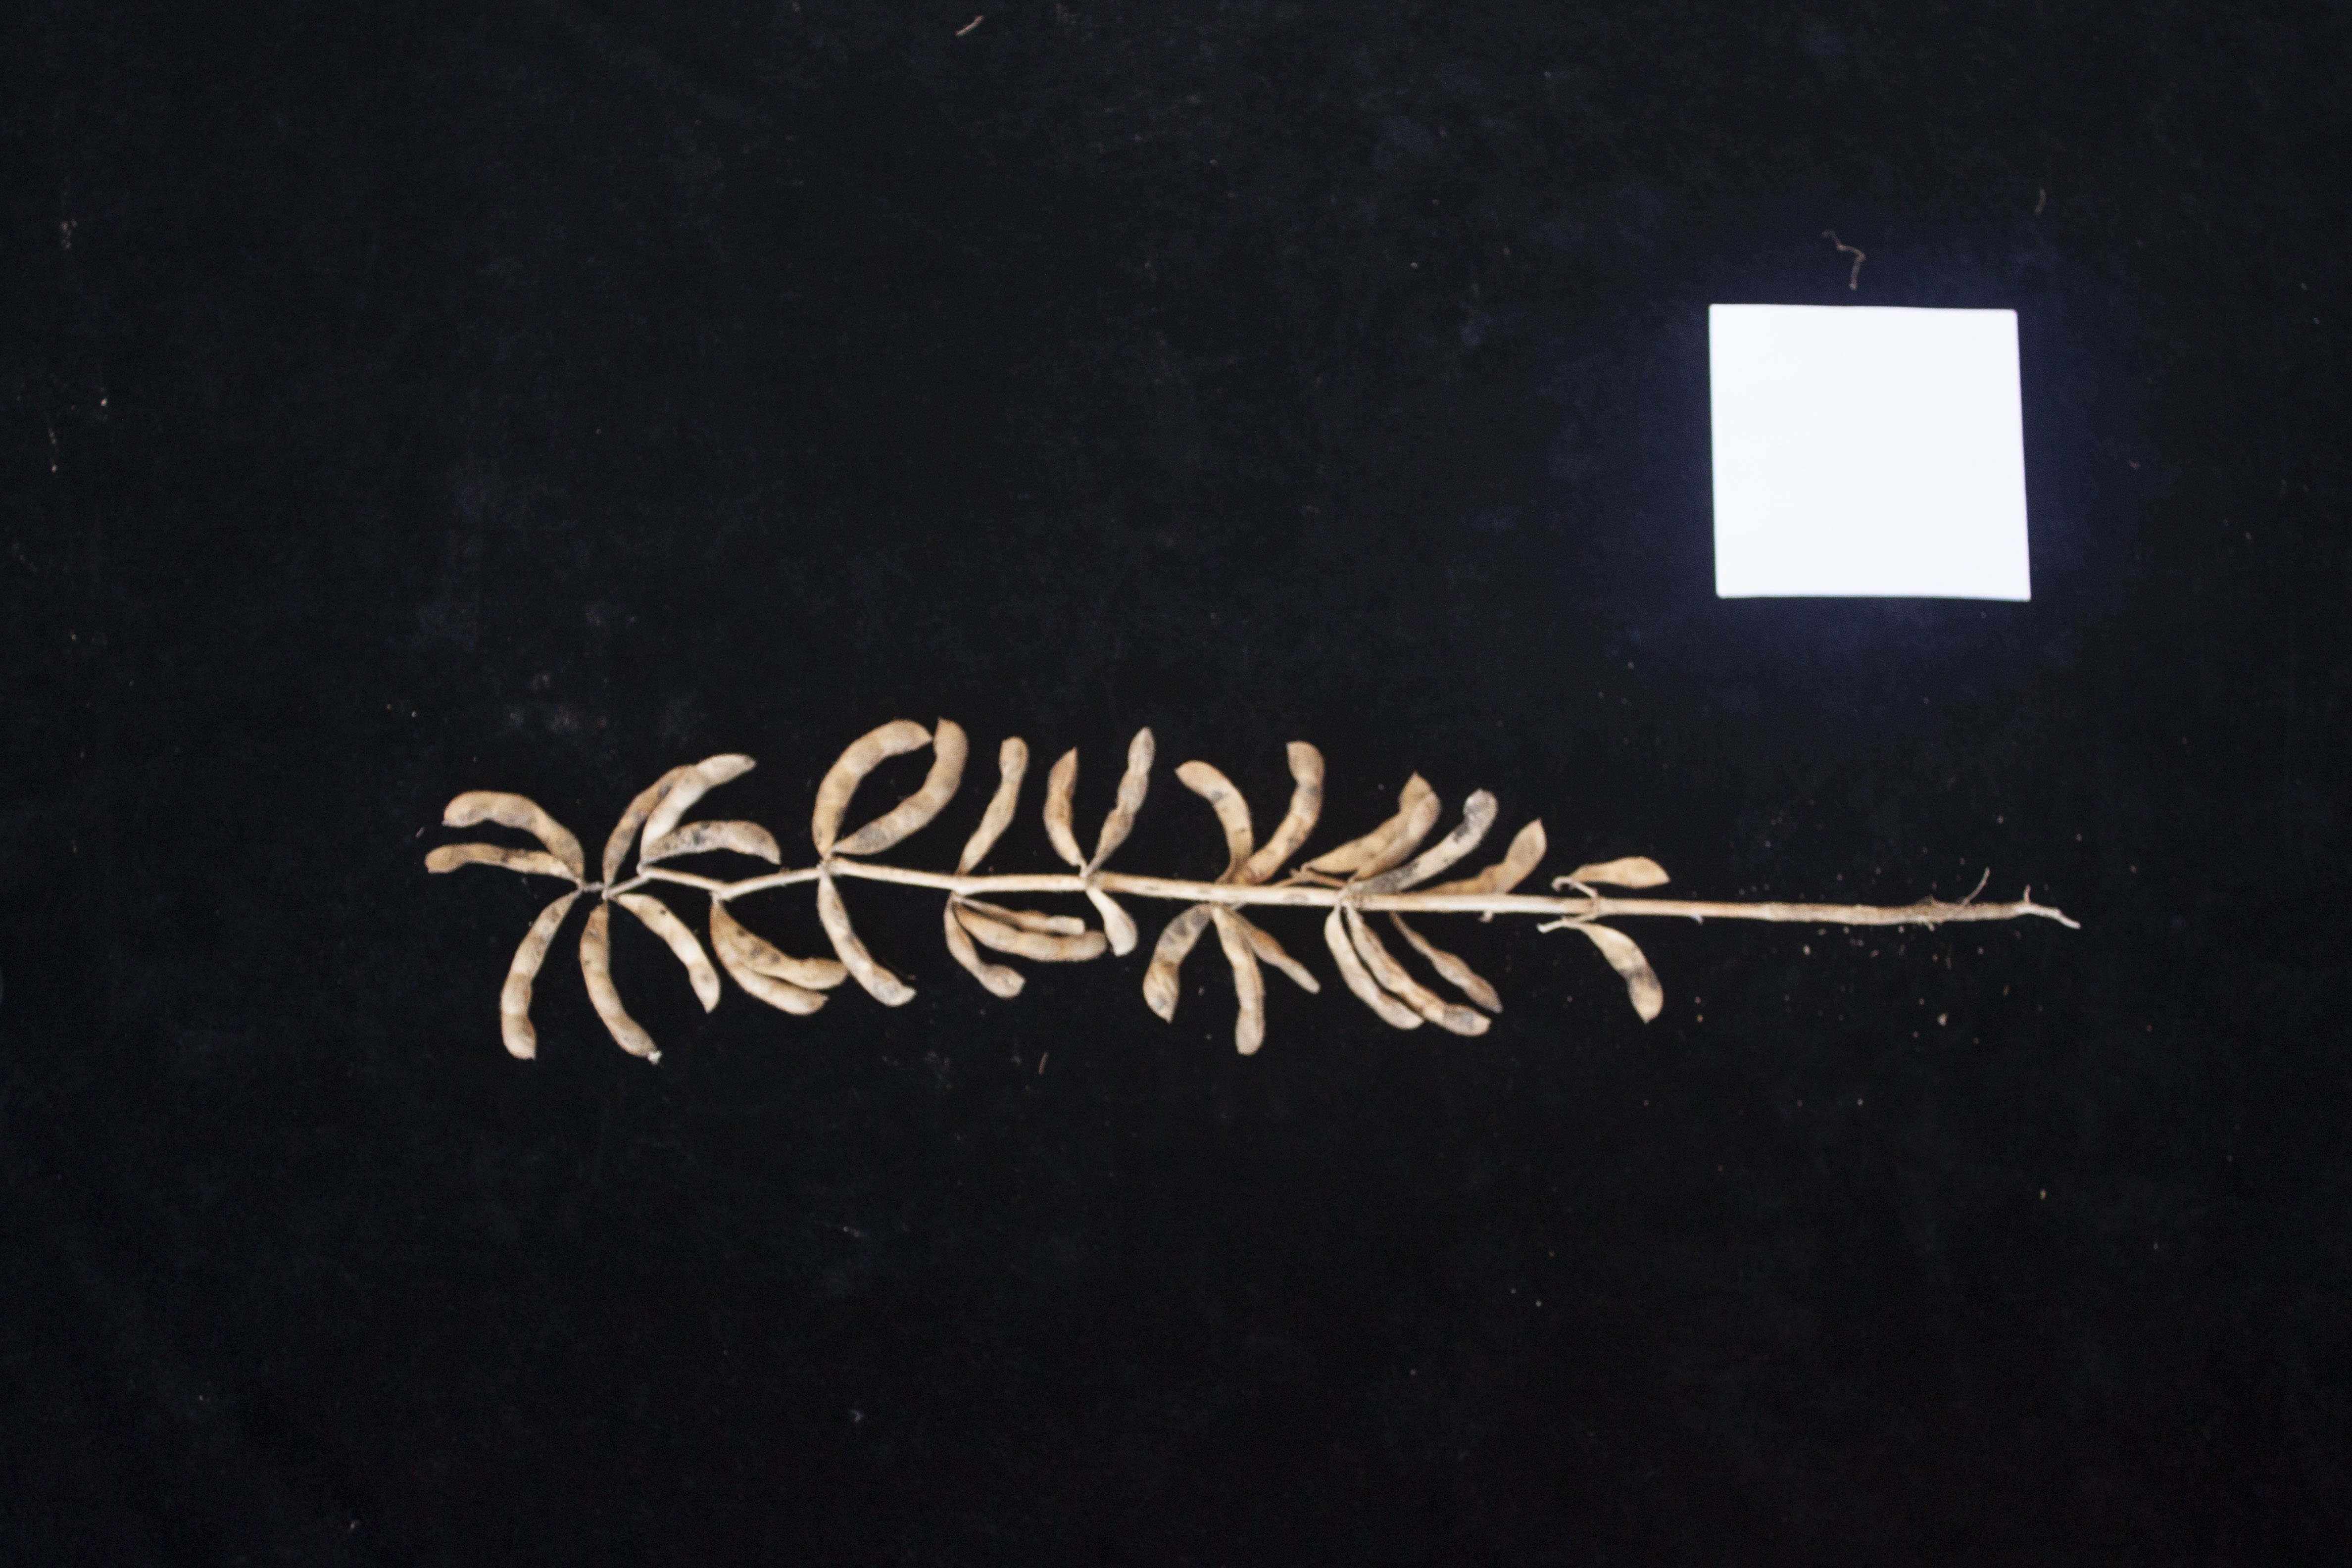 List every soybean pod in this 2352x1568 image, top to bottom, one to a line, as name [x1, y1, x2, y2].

soybean pod [832, 721, 966, 856]
soybean pod [811, 721, 931, 864]
soybean pod [1084, 730, 1153, 880]
soybean pod [957, 739, 1027, 879]
soybean pod [1232, 743, 1322, 887]
soybean pod [1044, 749, 1084, 876]
soybean pod [639, 755, 757, 861]
soybean pod [1175, 761, 1253, 884]
soybean pod [602, 765, 696, 887]
soybean pod [1304, 772, 1435, 875]
soybean pod [1335, 793, 1495, 906]
soybean pod [442, 794, 582, 885]
soybean pod [1347, 796, 1439, 886]
soybean pod [1421, 819, 1548, 895]
soybean pod [639, 822, 779, 872]
soybean pod [426, 845, 576, 884]
soybean pod [1556, 858, 1670, 889]
soybean pod [818, 868, 916, 1006]
soybean pod [1088, 882, 1137, 957]
soybean pod [499, 891, 578, 1060]
soybean pod [609, 896, 719, 1015]
soybean pod [945, 896, 1023, 997]
soybean pod [715, 898, 846, 990]
soybean pod [709, 901, 828, 1017]
soybean pod [956, 902, 1106, 962]
soybean pod [580, 904, 658, 1058]
soybean pod [1345, 904, 1489, 1037]
soybean pod [1215, 906, 1319, 993]
soybean pod [1325, 906, 1422, 1030]
soybean pod [1144, 906, 1214, 1021]
soybean pod [1213, 908, 1264, 1056]
soybean pod [1392, 913, 1501, 1014]
soybean pod [1558, 925, 1663, 1026]